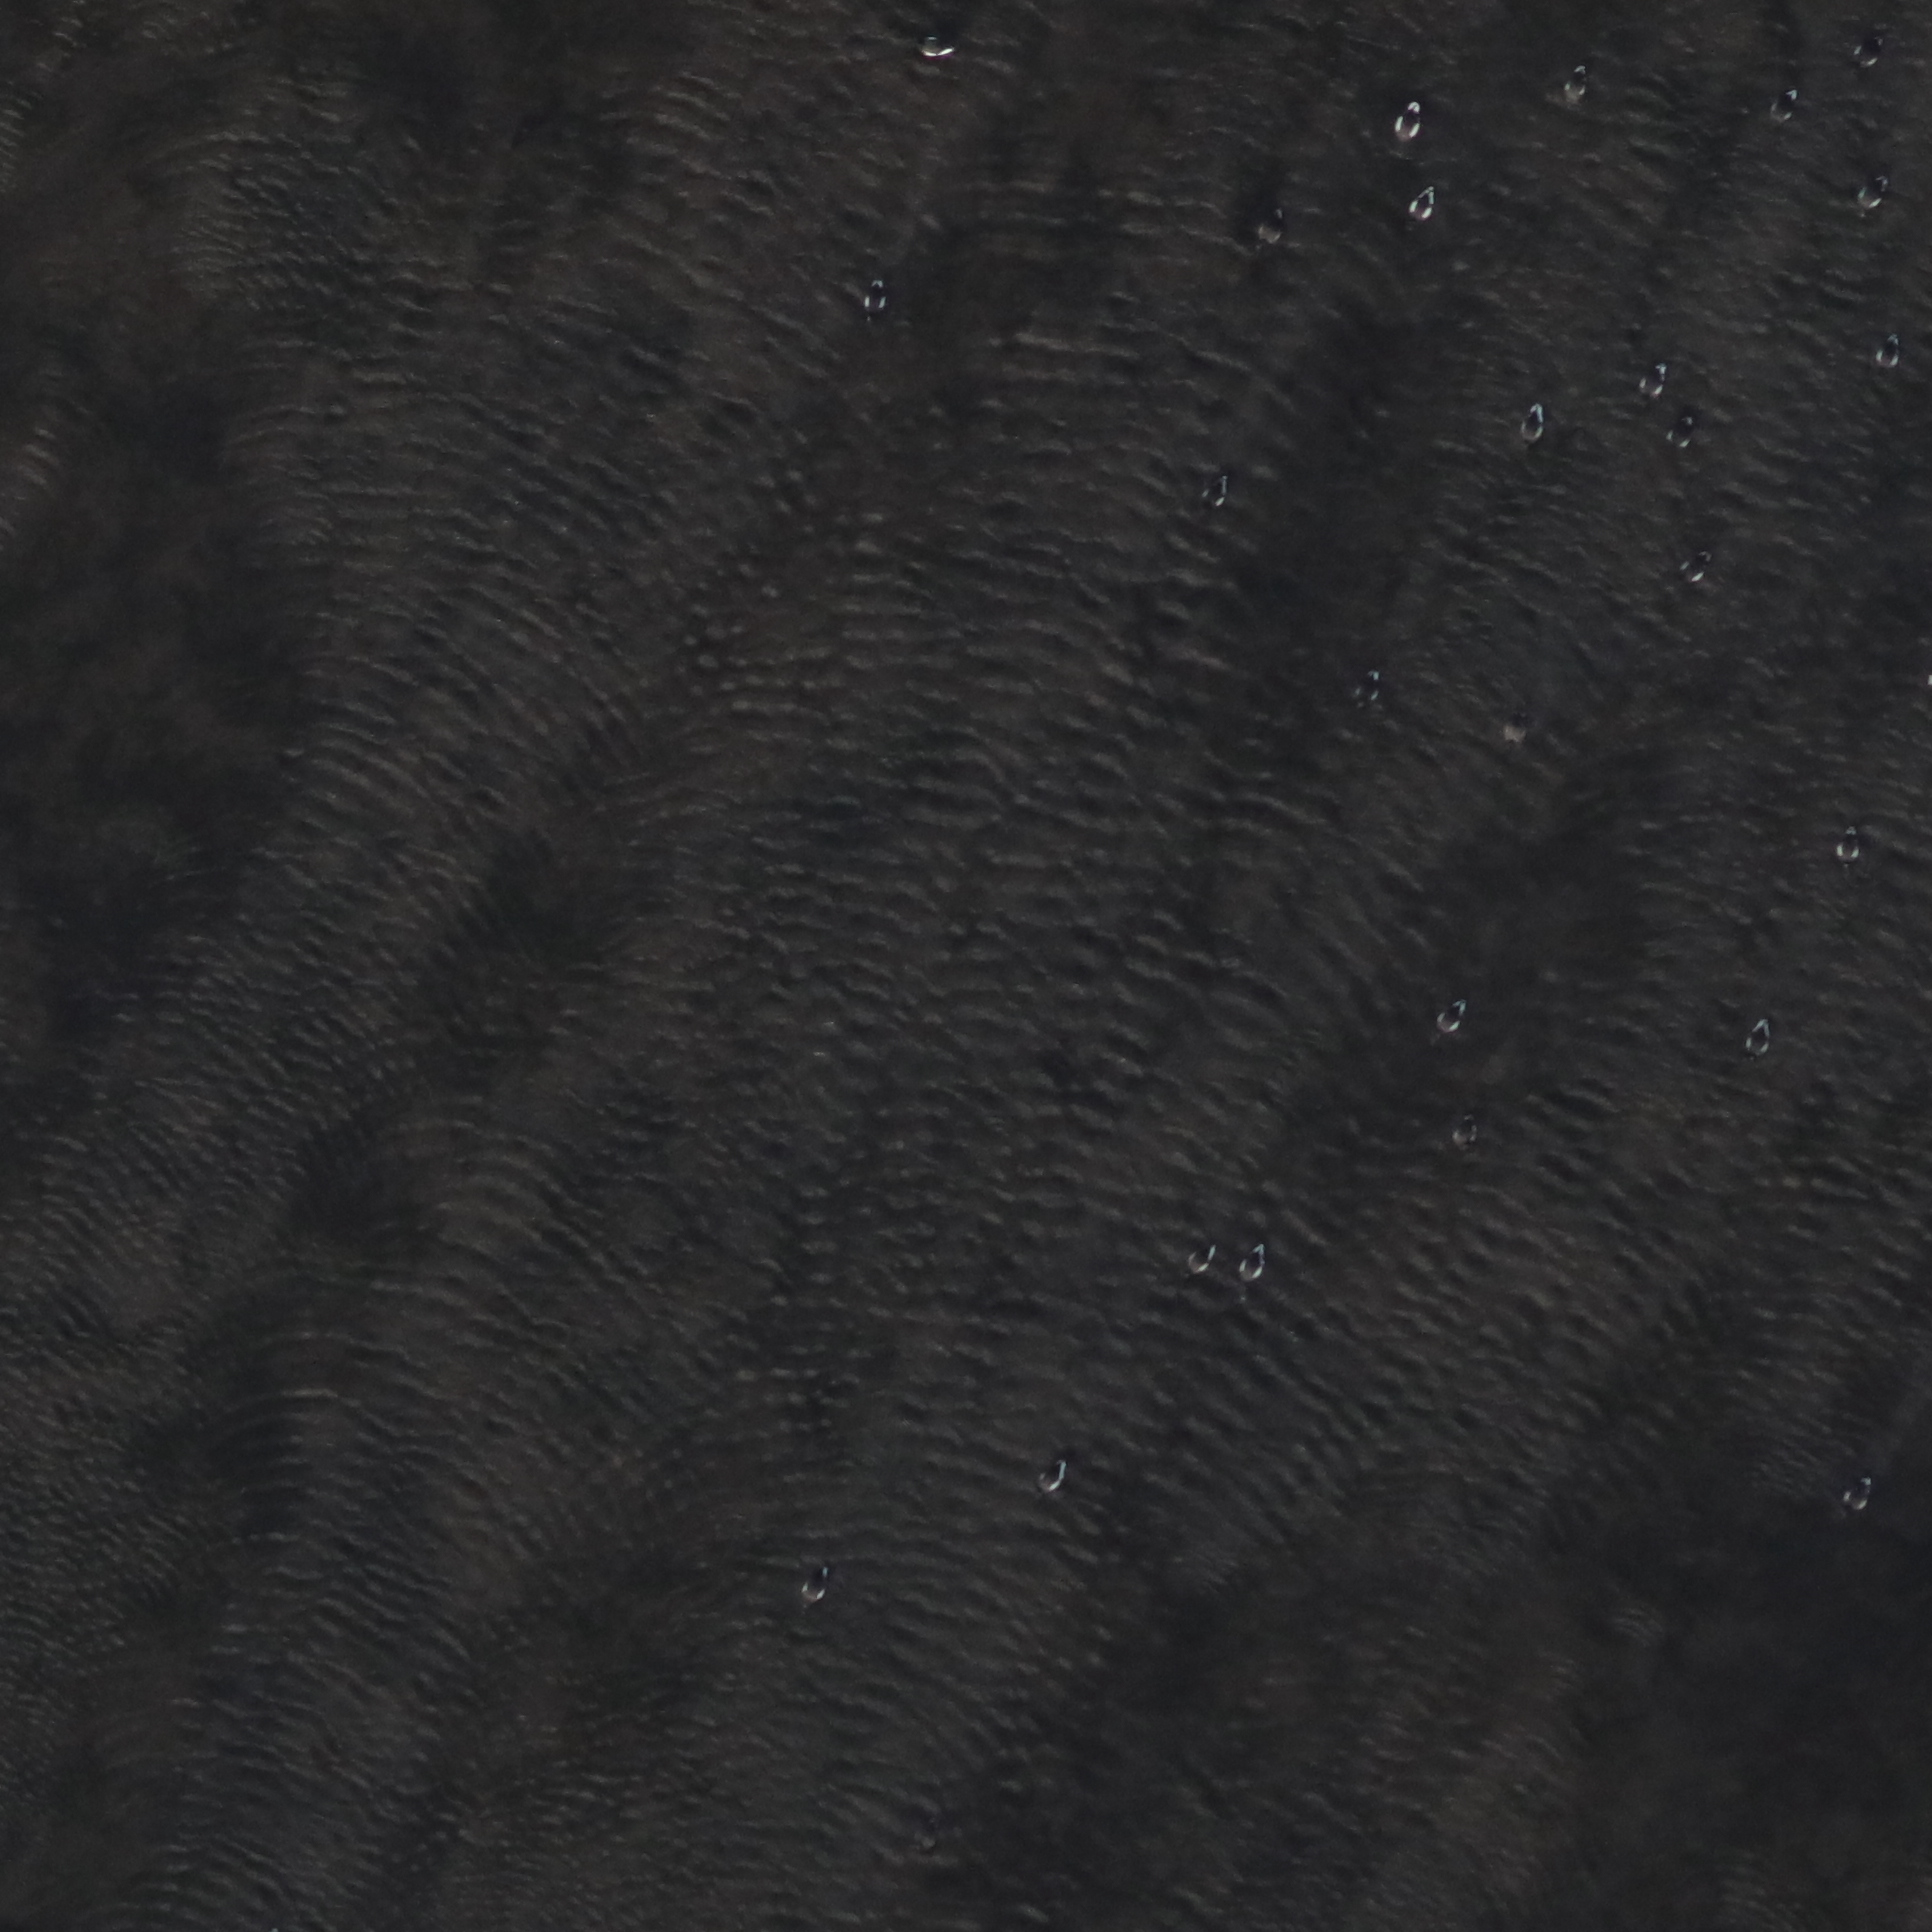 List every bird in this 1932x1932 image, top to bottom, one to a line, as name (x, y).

brant (931, 47)
brant (1866, 57)
brant (1575, 86)
brant (1784, 109)
brant (1408, 124)
brant (1868, 195)
brant (1422, 206)
brant (1271, 233)
brant (874, 294)
brant (1896, 357)
brant (1662, 373)
brant (1533, 426)
brant (1695, 432)
brant (1210, 489)
brant (1689, 574)
brant (1368, 697)
brant (1513, 730)
brant (1850, 849)
brant (1448, 1018)
brant (1758, 1039)
brant (1471, 1134)
brant (1196, 1257)
brant (1250, 1268)
brant (1053, 1479)
brant (1854, 1489)
brant (813, 1588)